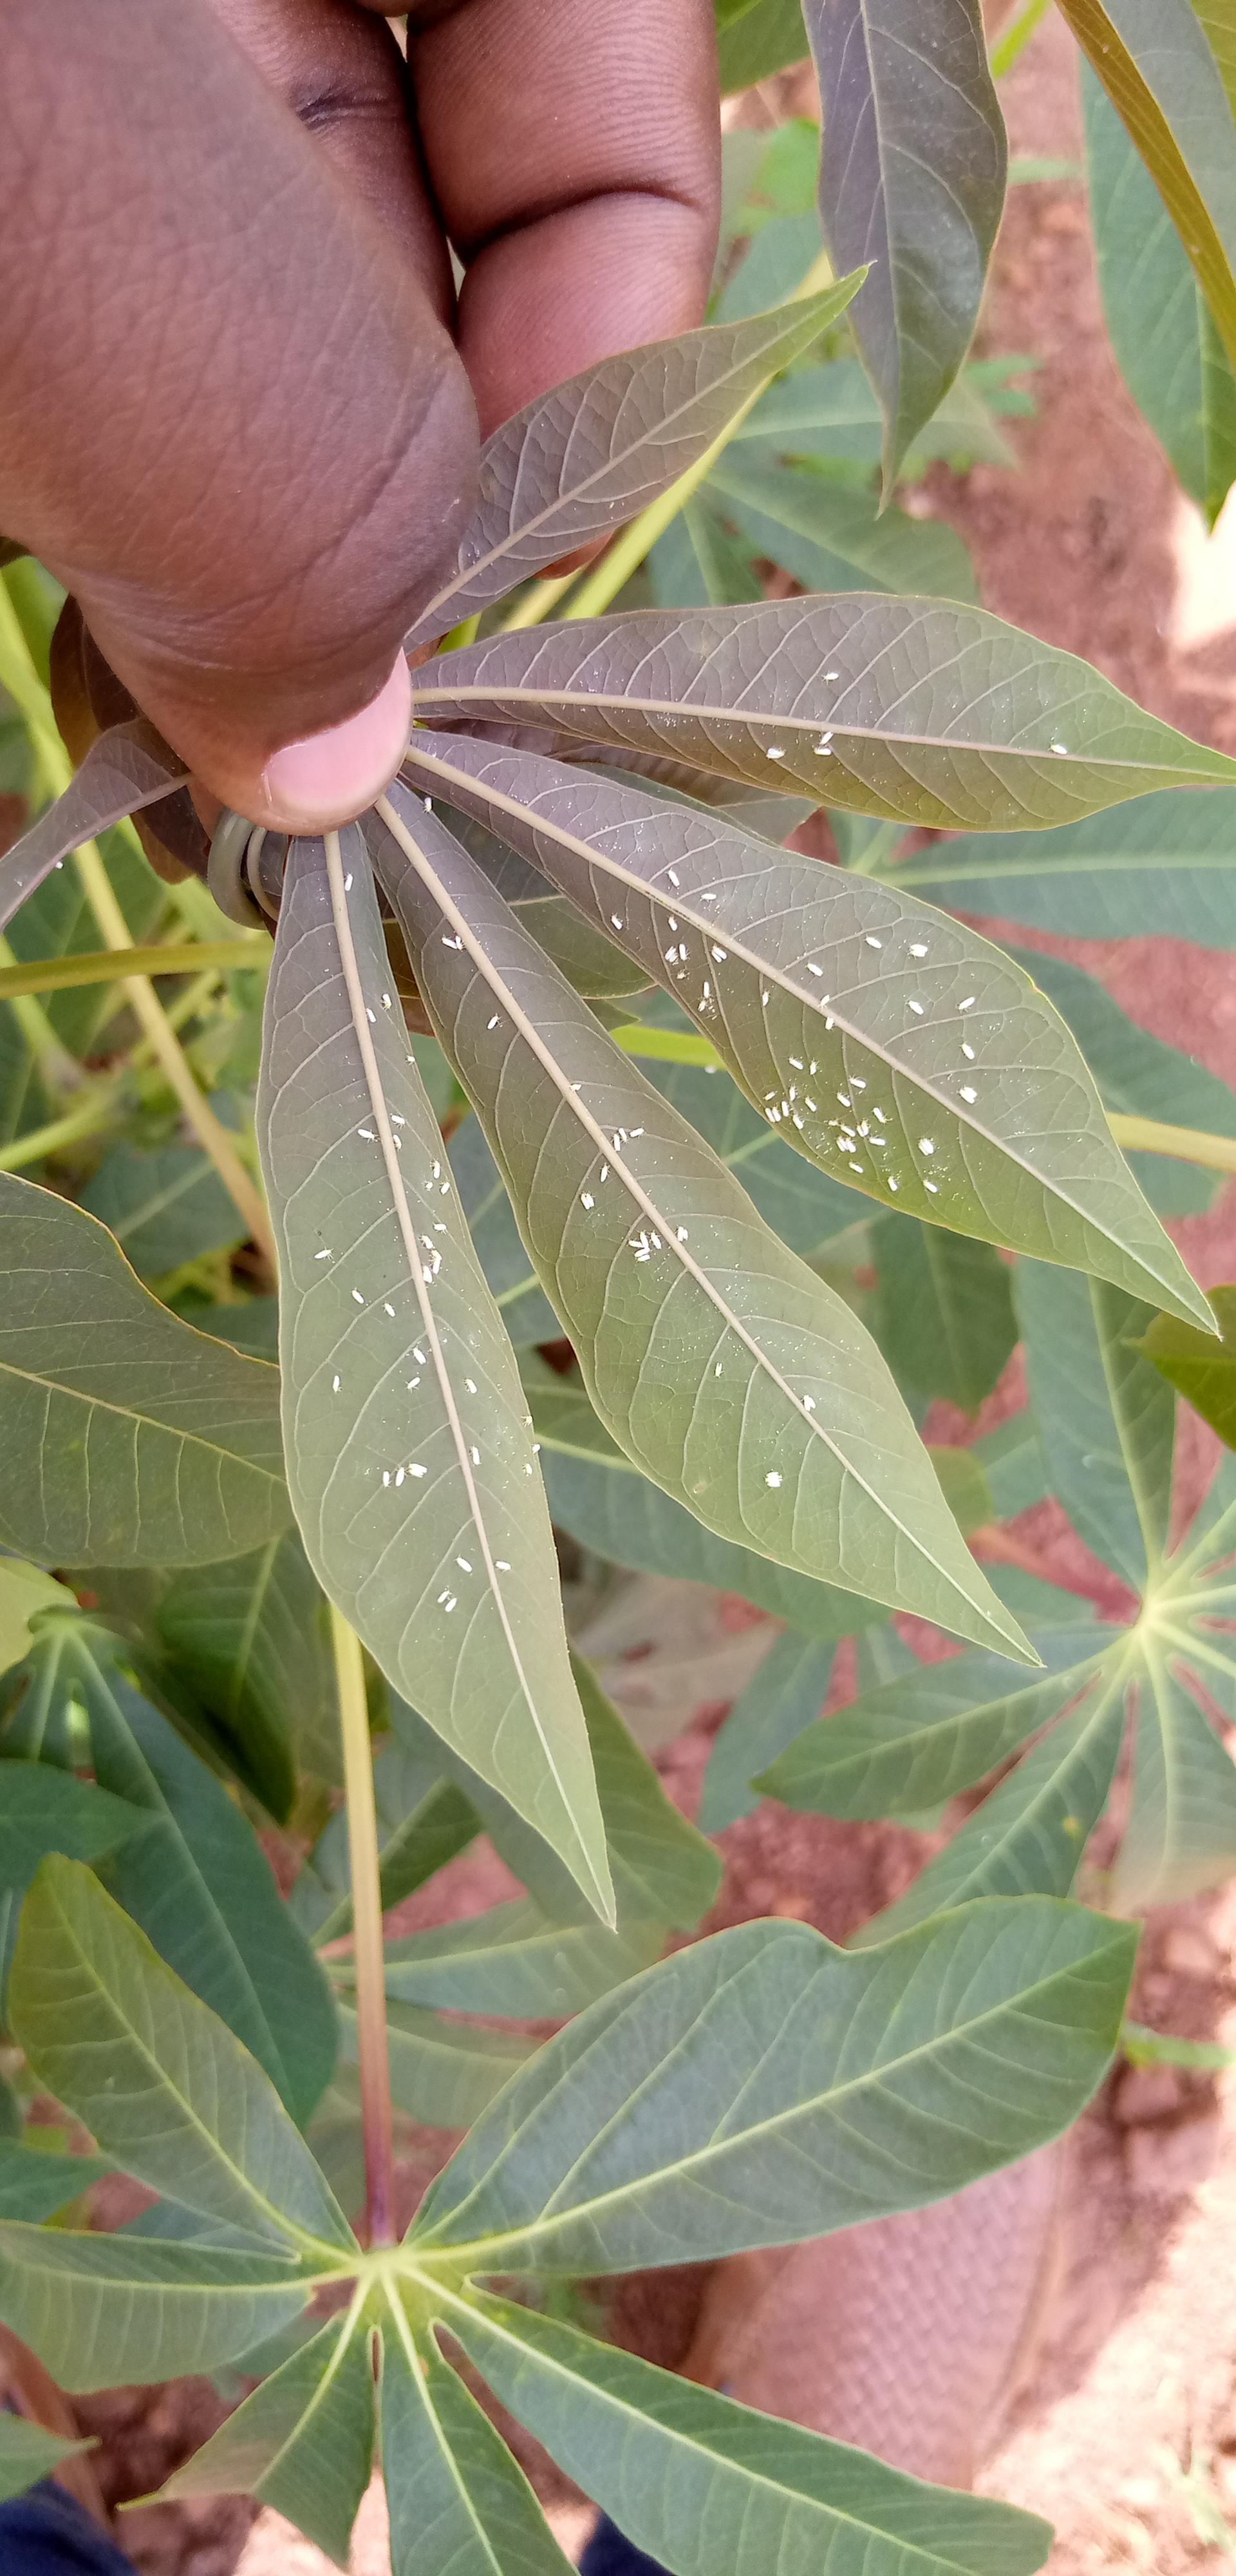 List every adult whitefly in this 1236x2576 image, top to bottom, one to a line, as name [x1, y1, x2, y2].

whitefly [819, 670, 842, 685]
whitefly [818, 730, 834, 745]
whitefly [1045, 741, 1070, 759]
whitefly [763, 746, 788, 762]
whitefly [812, 746, 833, 758]
whitefly [420, 793, 435, 815]
whitefly [665, 867, 685, 891]
whitefly [341, 869, 359, 893]
whitefly [697, 891, 720, 904]
whitefly [606, 911, 626, 933]
whitefly [664, 914, 681, 934]
whitefly [454, 934, 465, 952]
whitefly [864, 934, 885, 951]
whitefly [438, 935, 456, 952]
whitefly [677, 942, 690, 962]
whitefly [908, 943, 931, 952]
whitefly [664, 943, 677, 960]
whitefly [711, 945, 730, 961]
whitefly [909, 950, 926, 958]
whitefly [711, 951, 722, 965]
whitefly [668, 952, 678, 964]
whitefly [804, 961, 825, 979]
whitefly [673, 971, 691, 982]
whitefly [701, 980, 713, 999]
whitefly [758, 988, 775, 1010]
whitefly [814, 991, 834, 1009]
whitefly [380, 992, 398, 1013]
whitefly [957, 995, 977, 1014]
whitefly [906, 998, 928, 1018]
whitefly [697, 999, 708, 1013]
whitefly [364, 1007, 380, 1026]
whitefly [485, 1012, 505, 1032]
whitefly [823, 1015, 838, 1032]
whitefly [959, 1040, 979, 1062]
whitefly [404, 1053, 417, 1066]
whitefly [786, 1054, 806, 1071]
whitefly [808, 1056, 822, 1077]
whitefly [847, 1075, 869, 1092]
whitefly [568, 1081, 583, 1094]
whitefly [787, 1083, 798, 1103]
whitefly [962, 1085, 979, 1099]
whitefly [959, 1088, 975, 1105]
whitefly [762, 1089, 778, 1102]
whitefly [834, 1090, 853, 1109]
whitefly [804, 1096, 818, 1115]
whitefly [780, 1099, 791, 1119]
whitefly [771, 1104, 783, 1124]
whitefly [872, 1104, 890, 1125]
whitefly [763, 1106, 776, 1124]
whitefly [389, 1110, 409, 1127]
whitefly [791, 1112, 806, 1132]
whitefly [826, 1116, 840, 1128]
whitefly [861, 1119, 872, 1136]
whitefly [839, 1122, 857, 1139]
whitefly [856, 1122, 866, 1139]
whitefly [617, 1126, 630, 1144]
whitefly [630, 1126, 646, 1141]
whitefly [355, 1126, 378, 1144]
whitefly [611, 1132, 623, 1155]
whitefly [391, 1133, 404, 1152]
whitefly [838, 1135, 850, 1151]
whitefly [867, 1135, 888, 1148]
whitefly [845, 1137, 859, 1155]
whitefly [920, 1137, 937, 1155]
whitefly [835, 1139, 845, 1154]
whitefly [917, 1141, 930, 1157]
whitefly [429, 1157, 444, 1181]
whitefly [847, 1159, 866, 1175]
whitefly [595, 1162, 612, 1184]
whitefly [885, 1173, 901, 1193]
whitefly [921, 1177, 939, 1195]
whitefly [423, 1180, 437, 1193]
whitefly [439, 1180, 451, 1198]
whitefly [579, 1192, 590, 1212]
whitefly [585, 1192, 597, 1209]
whitefly [431, 1221, 447, 1234]
whitefly [677, 1224, 684, 1244]
whitefly [684, 1228, 690, 1242]
whitefly [639, 1230, 651, 1247]
whitefly [650, 1231, 664, 1252]
whitefly [418, 1233, 436, 1250]
whitefly [626, 1238, 642, 1249]
whitefly [632, 1246, 651, 1260]
whitefly [312, 1247, 335, 1263]
whitefly [429, 1249, 445, 1260]
whitefly [636, 1253, 651, 1265]
whitefly [430, 1257, 445, 1275]
whitefly [420, 1261, 435, 1287]
whitefly [349, 1287, 367, 1307]
whitefly [381, 1300, 398, 1320]
whitefly [411, 1345, 429, 1367]
whitefly [711, 1359, 726, 1381]
whitefly [330, 1374, 344, 1395]
whitefly [404, 1374, 423, 1394]
whitefly [464, 1376, 480, 1395]
whitefly [800, 1393, 810, 1412]
whitefly [810, 1396, 818, 1411]
whitefly [521, 1412, 536, 1428]
whitefly [530, 1440, 543, 1456]
whitefly [467, 1444, 486, 1466]
whitefly [521, 1459, 535, 1479]
whitefly [407, 1461, 429, 1473]
whitefly [393, 1466, 405, 1488]
whitefly [407, 1468, 424, 1480]
whitefly [380, 1470, 391, 1490]
whitefly [762, 1470, 780, 1477]
whitefly [763, 1476, 784, 1482]
whitefly [764, 1481, 783, 1488]
whitefly [454, 1554, 474, 1577]
whitefly [493, 1557, 513, 1573]
whitefly [435, 1589, 451, 1605]
whitefly [442, 1595, 459, 1615]